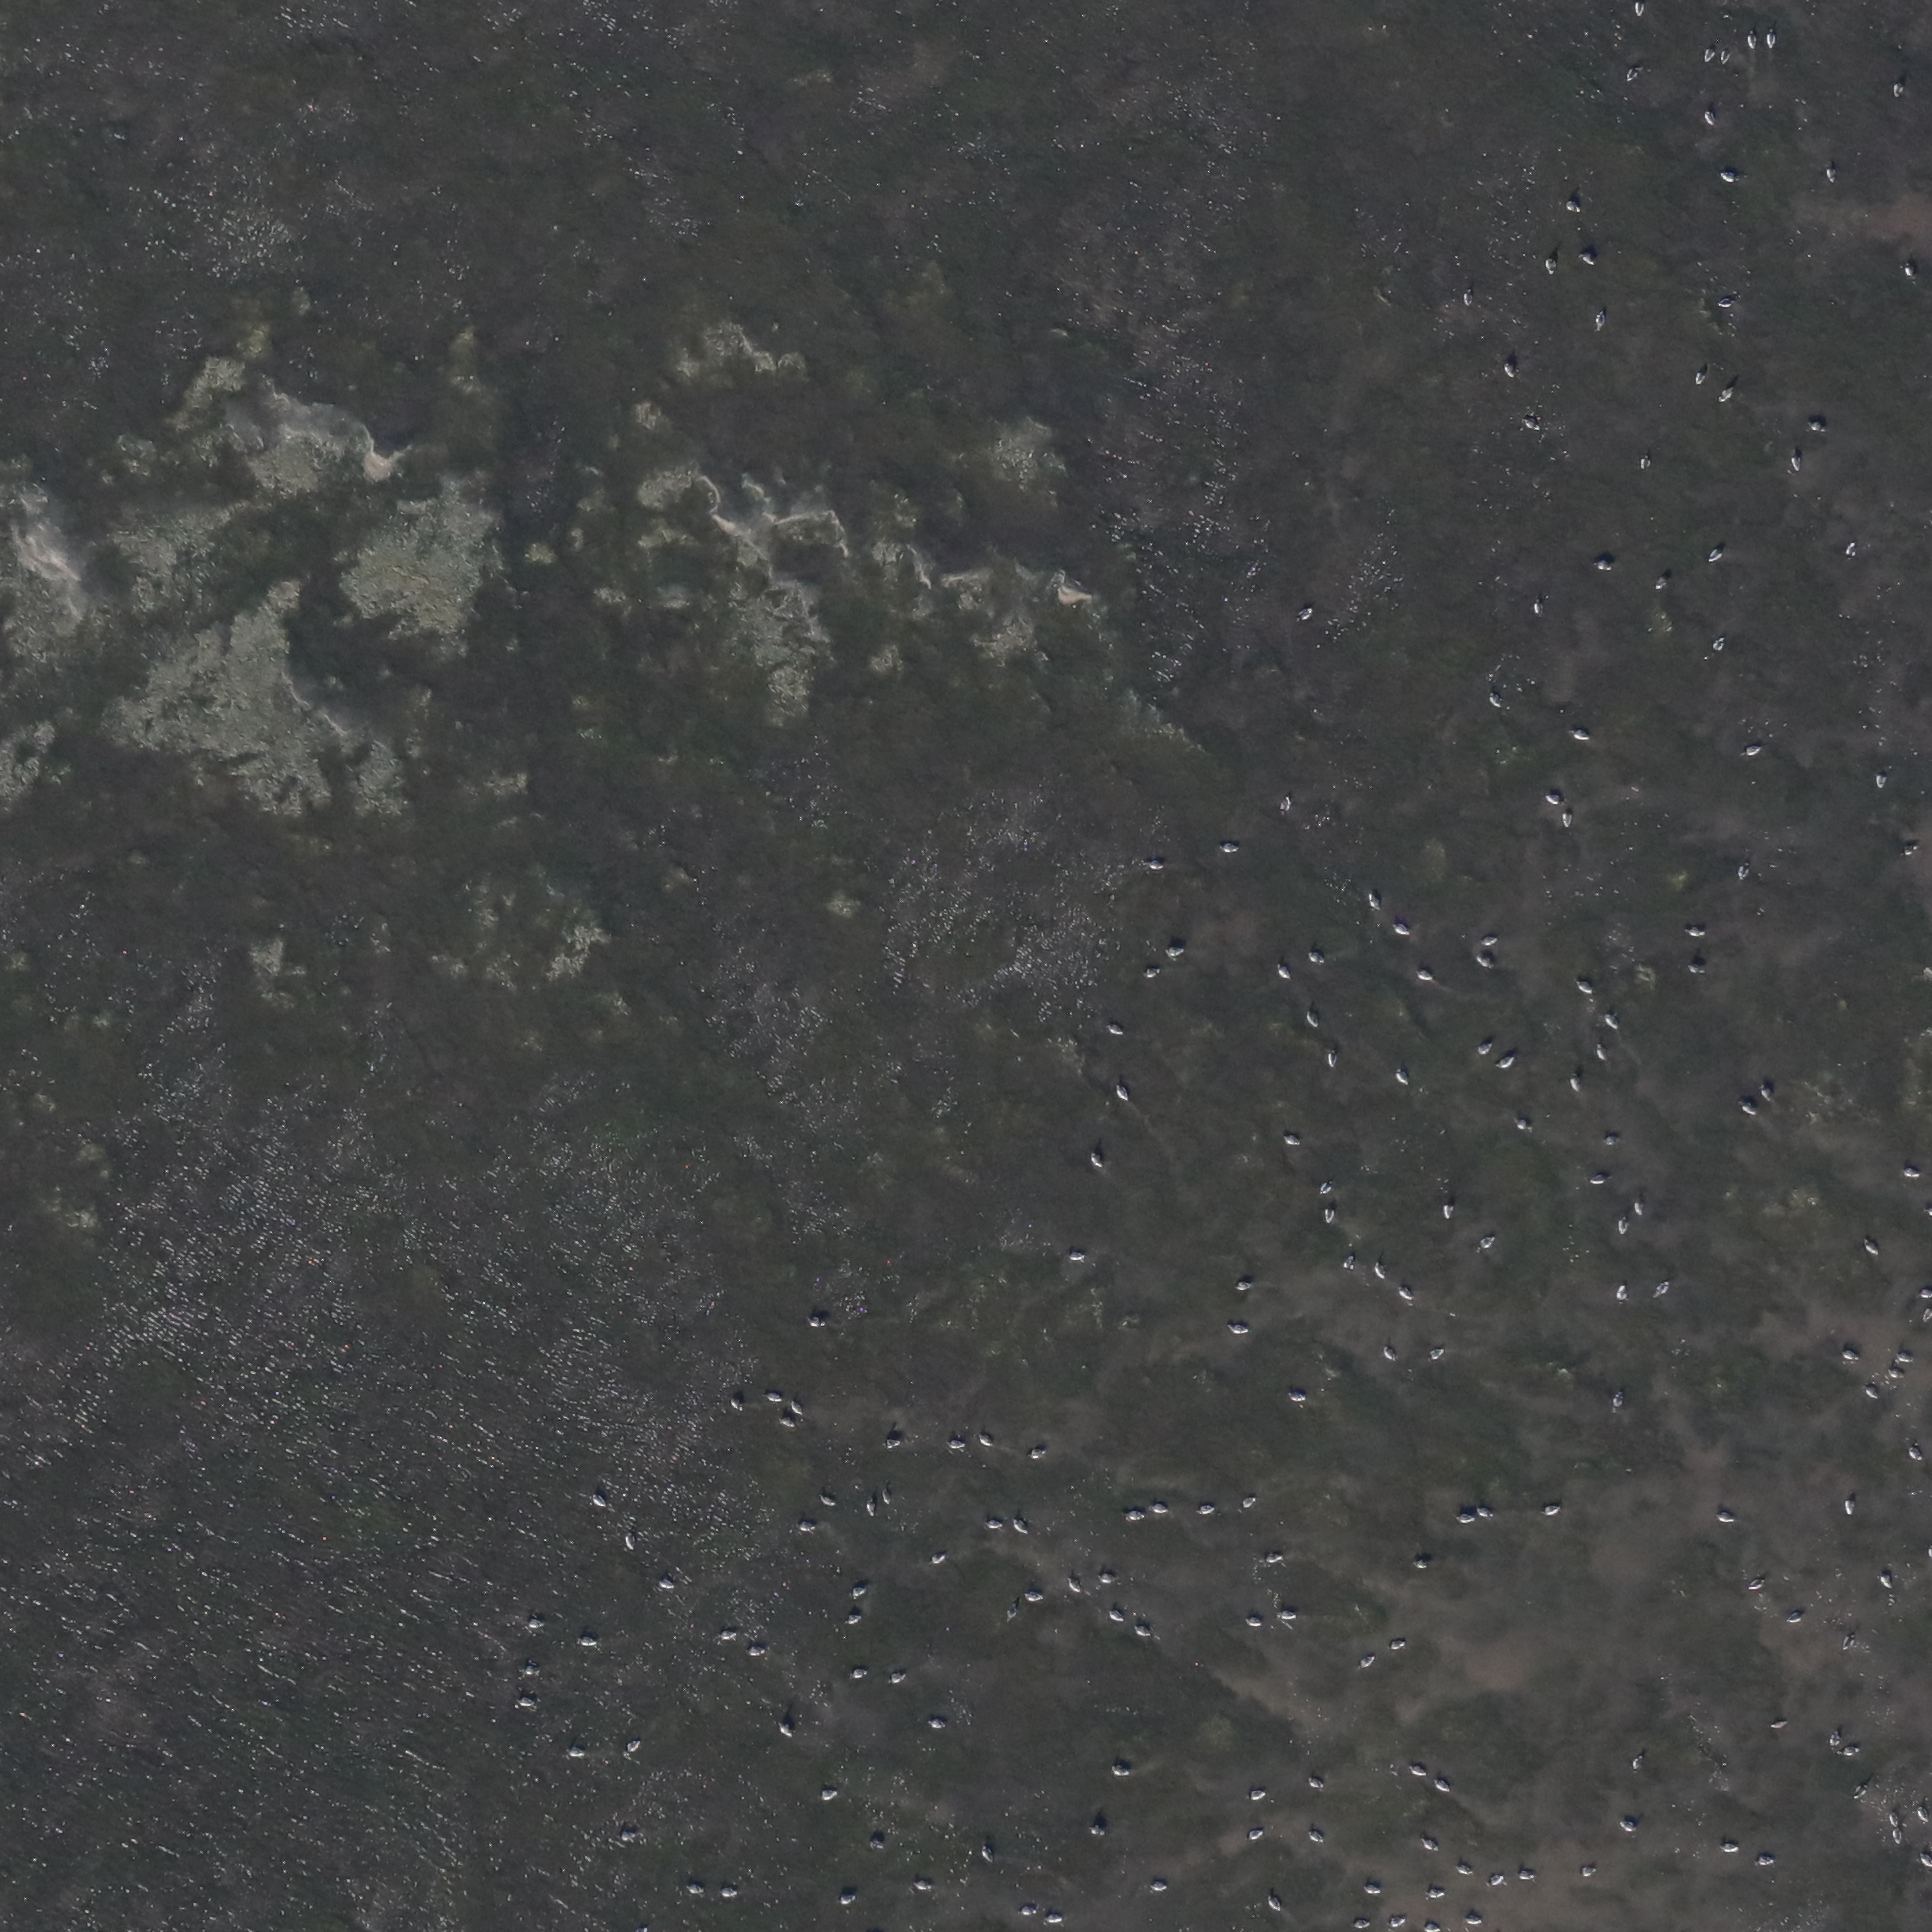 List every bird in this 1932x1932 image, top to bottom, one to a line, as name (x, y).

brant (1639, 4)
brant (1748, 41)
brant (1705, 46)
brant (1772, 46)
brant (1721, 60)
brant (1625, 76)
brant (1899, 100)
brant (1705, 122)
brant (1732, 171)
brant (1828, 180)
brant (1582, 211)
brant (1590, 253)
brant (1543, 262)
brant (1904, 275)
brant (1472, 297)
brant (1737, 299)
brant (1591, 326)
brant (1512, 374)
brant (1698, 376)
brant (1719, 392)
brant (1818, 422)
brant (1527, 423)
brant (1799, 449)
brant (1643, 466)
brant (1857, 555)
brant (1717, 558)
brant (1601, 567)
brant (1659, 584)
brant (1541, 615)
brant (1304, 618)
brant (1714, 643)
brant (1490, 701)
brant (1583, 738)
brant (1751, 755)
brant (1888, 779)
brant (1559, 792)
brant (1287, 804)
brant (1565, 822)
brant (1235, 839)
brant (1164, 855)
brant (1917, 855)
brant (1746, 863)
brant (1371, 905)
brant (1702, 923)
brant (1407, 927)
brant (1495, 940)
brant (1179, 945)
brant (1324, 955)
brant (1491, 968)
brant (1698, 970)
brant (1152, 974)
brant (1291, 979)
brant (1431, 980)
brant (1583, 982)
brant (1312, 1014)
brant (1609, 1016)
brant (1115, 1030)
brant (1489, 1047)
brant (1601, 1047)
brant (1340, 1056)
brant (1512, 1070)
brant (1584, 1076)
brant (1405, 1078)
brant (1772, 1085)
brant (1125, 1094)
brant (1750, 1105)
brant (1529, 1118)
brant (1286, 1135)
brant (1620, 1141)
brant (1102, 1159)
brant (1905, 1167)
brant (1601, 1175)
brant (1323, 1178)
brant (1444, 1206)
brant (1642, 1208)
brant (1328, 1219)
brant (1620, 1228)
brant (1483, 1237)
brant (1870, 1238)
brant (1081, 1256)
brant (1343, 1260)
brant (1377, 1276)
brant (1251, 1285)
brant (1657, 1286)
brant (1924, 1286)
brant (1410, 1293)
brant (1620, 1296)
brant (1923, 1310)
brant (815, 1320)
brant (1229, 1323)
brant (1849, 1350)
brant (1904, 1352)
brant (1393, 1353)
brant (1438, 1356)
brant (1897, 1368)
brant (1876, 1394)
brant (769, 1396)
brant (736, 1398)
brant (1624, 1400)
brant (1298, 1403)
brant (796, 1408)
brant (784, 1424)
brant (989, 1440)
brant (955, 1442)
brant (896, 1445)
brant (1037, 1451)
brant (1911, 1453)
brant (1853, 1495)
brant (840, 1497)
brant (894, 1497)
brant (598, 1498)
brant (1246, 1504)
brant (1209, 1510)
brant (1163, 1511)
brant (1479, 1512)
brant (1135, 1515)
brant (876, 1516)
brant (1554, 1517)
brant (814, 1518)
brant (1454, 1522)
brant (1728, 1524)
brant (1025, 1528)
brant (990, 1530)
brant (633, 1531)
brant (1276, 1553)
brant (947, 1558)
brant (1424, 1558)
brant (1888, 1575)
brant (668, 1582)
brant (1080, 1584)
brant (1756, 1584)
brant (1109, 1587)
brant (860, 1599)
brant (1036, 1600)
brant (1285, 1605)
brant (852, 1614)
brant (544, 1617)
brant (1019, 1617)
brant (1111, 1617)
brant (1256, 1617)
brant (1797, 1617)
brant (1143, 1632)
brant (1838, 1636)
brant (733, 1637)
brant (1405, 1637)
brant (601, 1638)
brant (763, 1660)
brant (1367, 1661)
brant (542, 1667)
brant (859, 1670)
brant (895, 1679)
brant (527, 1702)
other bird (1778, 1726)
brant (939, 1731)
brant (785, 1732)
brant (1834, 1737)
brant (639, 1743)
brant (580, 1750)
brant (1853, 1750)
brant (1642, 1763)
brant (1117, 1773)
brant (1419, 1774)
brant (1319, 1782)
brant (1443, 1787)
brant (830, 1792)
brant (1263, 1793)
brant (1861, 1796)
brant (1924, 1809)
brant (1894, 1810)
brant (1624, 1832)
brant (638, 1833)
brant (1102, 1834)
brant (1899, 1834)
brant (1312, 1841)
brant (1251, 1843)
brant (1435, 1850)
brant (1729, 1850)
brant (883, 1851)
brant (987, 1853)
brant (1768, 1856)
brant (1928, 1859)
brant (1467, 1865)
brant (1533, 1870)
brant (1585, 1873)
brant (933, 1882)
brant (1494, 1883)
brant (1162, 1888)
brant (730, 1889)
brant (1371, 1889)
brant (687, 1891)
brant (1441, 1892)
brant (1281, 1899)
brant (849, 1903)
brant (1024, 1916)
brant (1402, 1917)
brant (1475, 1921)
brant (1353, 1922)
brant (1060, 1924)
brant (1438, 1928)